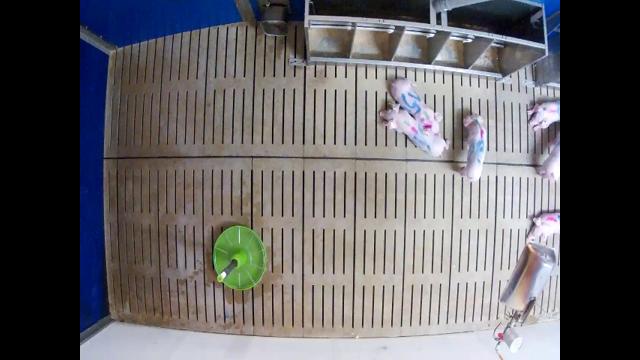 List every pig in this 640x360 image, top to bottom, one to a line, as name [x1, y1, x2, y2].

pig [390, 76, 443, 135]
pig [527, 97, 559, 130]
pig [379, 100, 451, 159]
pig [461, 111, 488, 184]
pig [537, 144, 559, 183]
pig [527, 211, 559, 246]